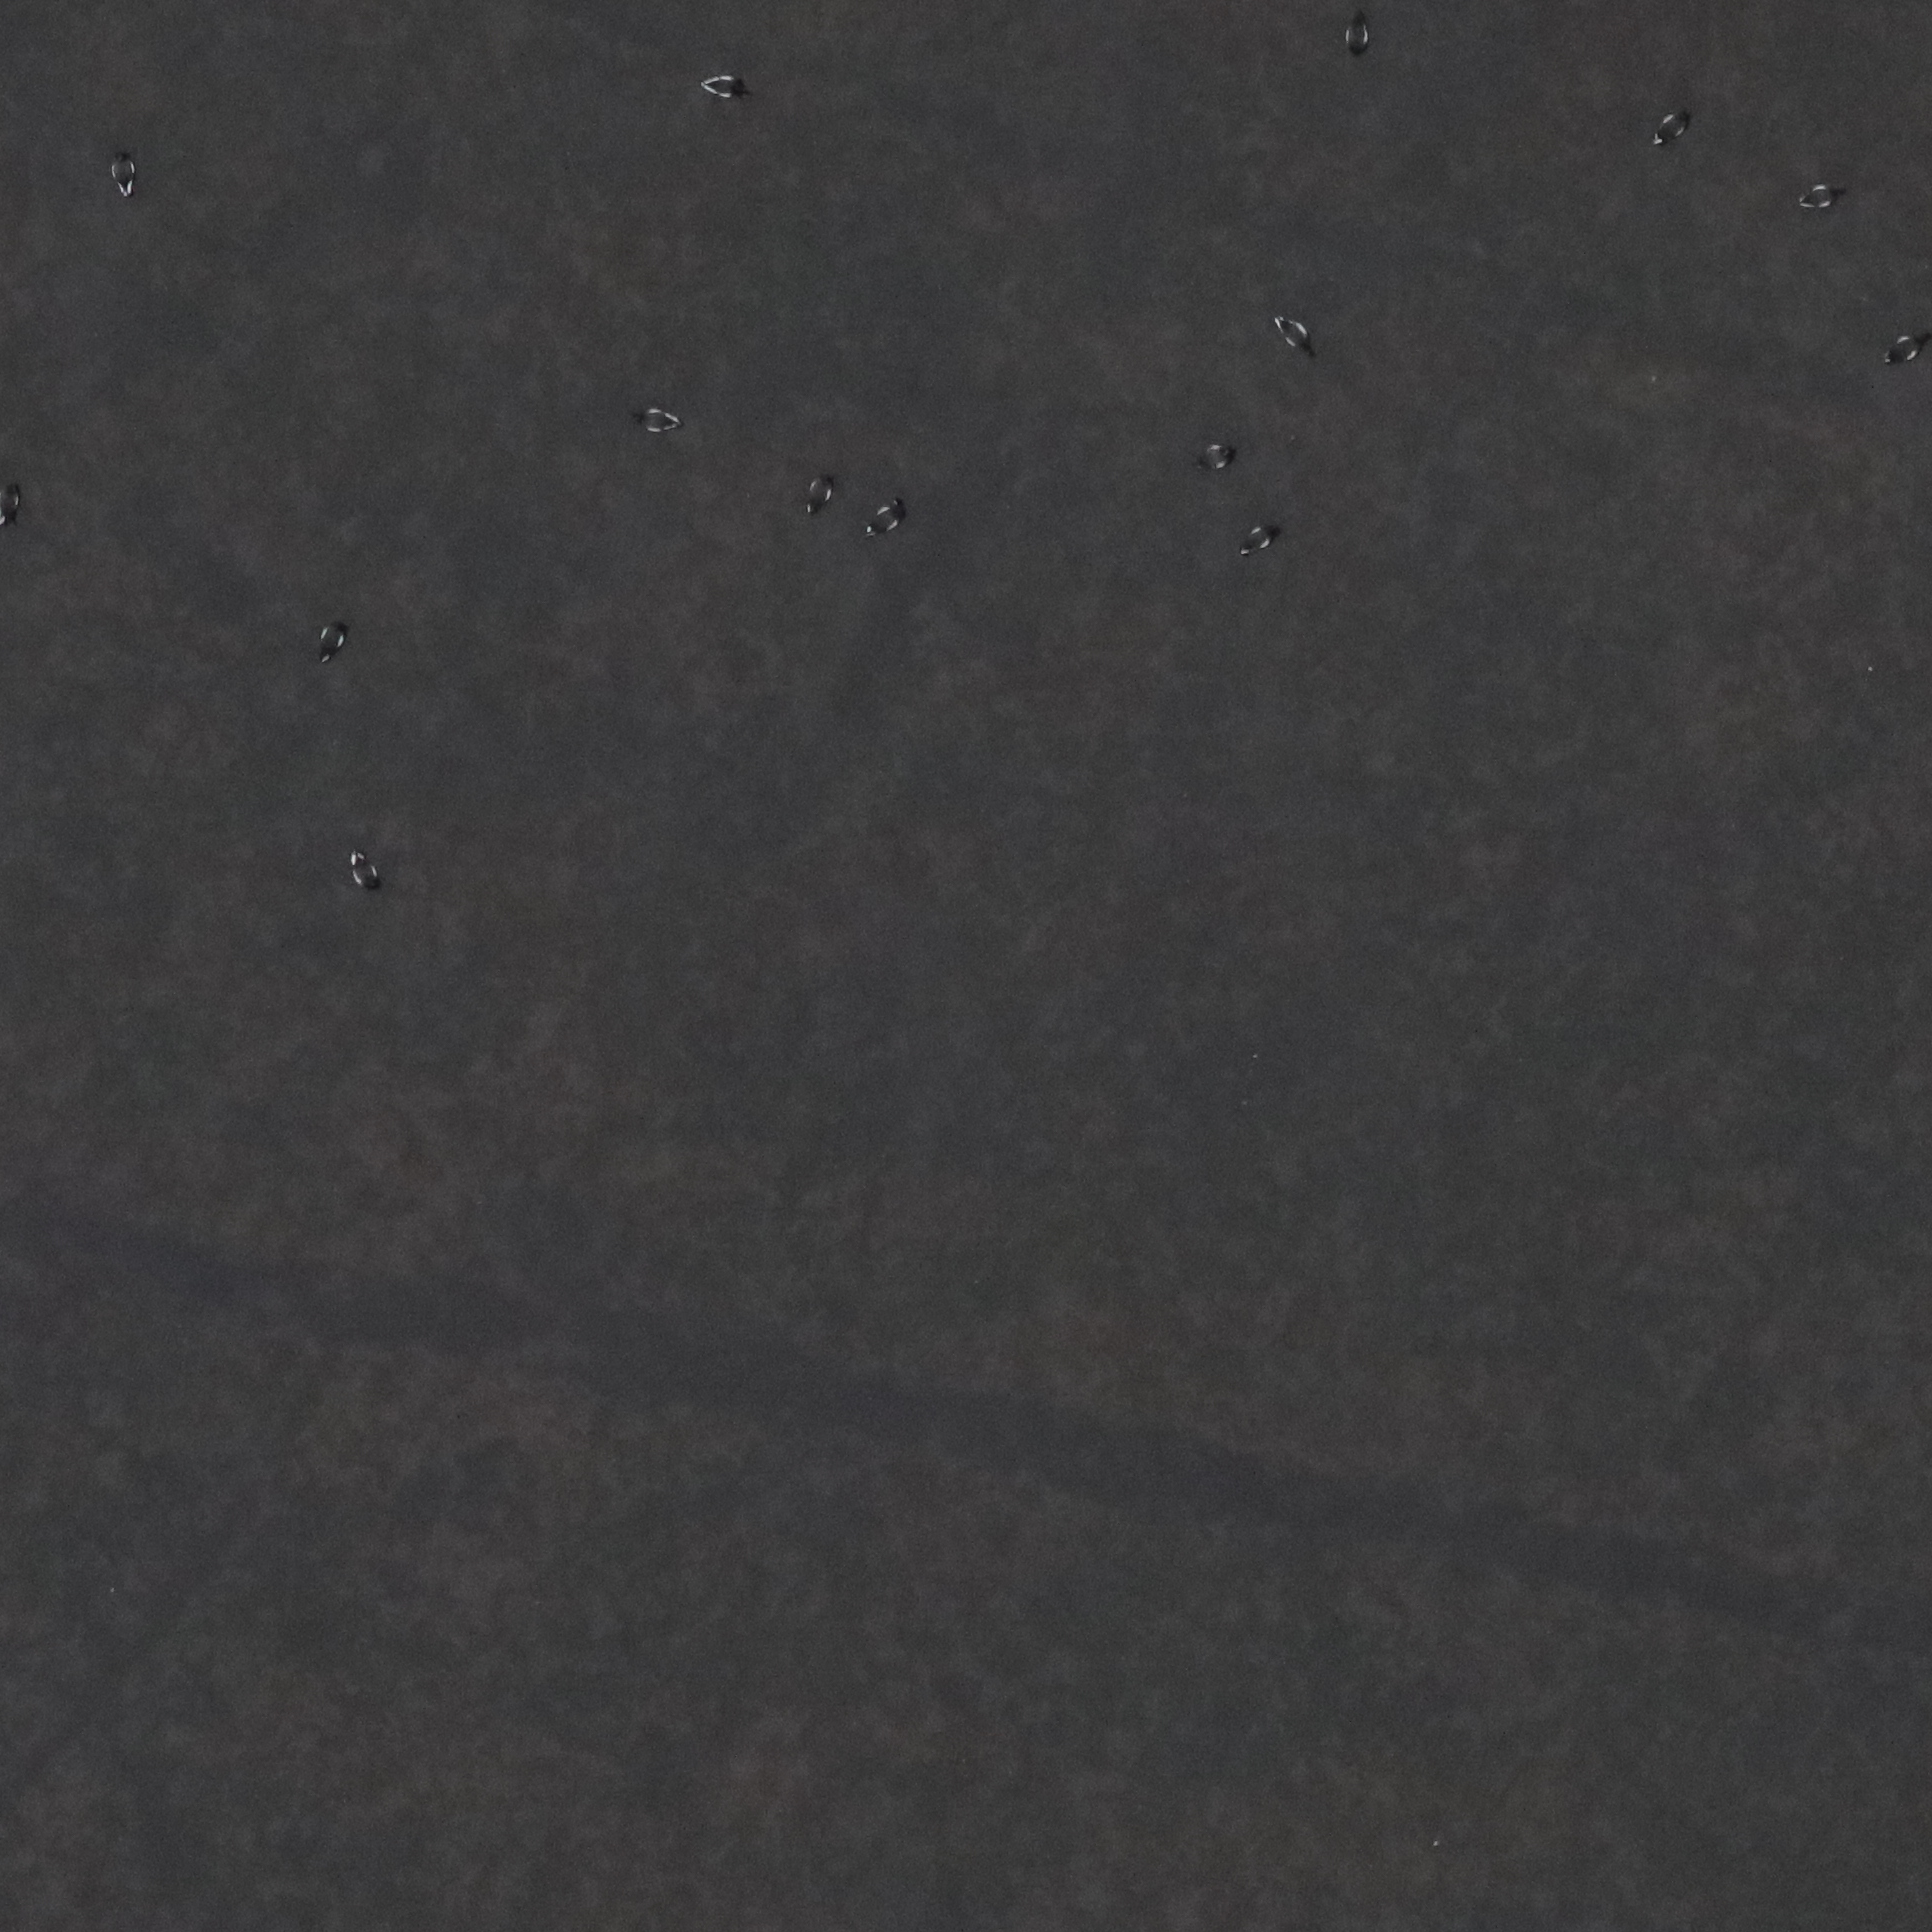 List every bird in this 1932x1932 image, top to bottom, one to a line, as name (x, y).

brant (1358, 39)
brant (723, 85)
brant (1672, 126)
brant (124, 173)
brant (1821, 198)
brant (1294, 334)
brant (1907, 347)
brant (657, 421)
brant (1217, 455)
brant (821, 493)
brant (7, 506)
brant (884, 519)
brant (1262, 539)
brant (331, 639)
brant (363, 871)